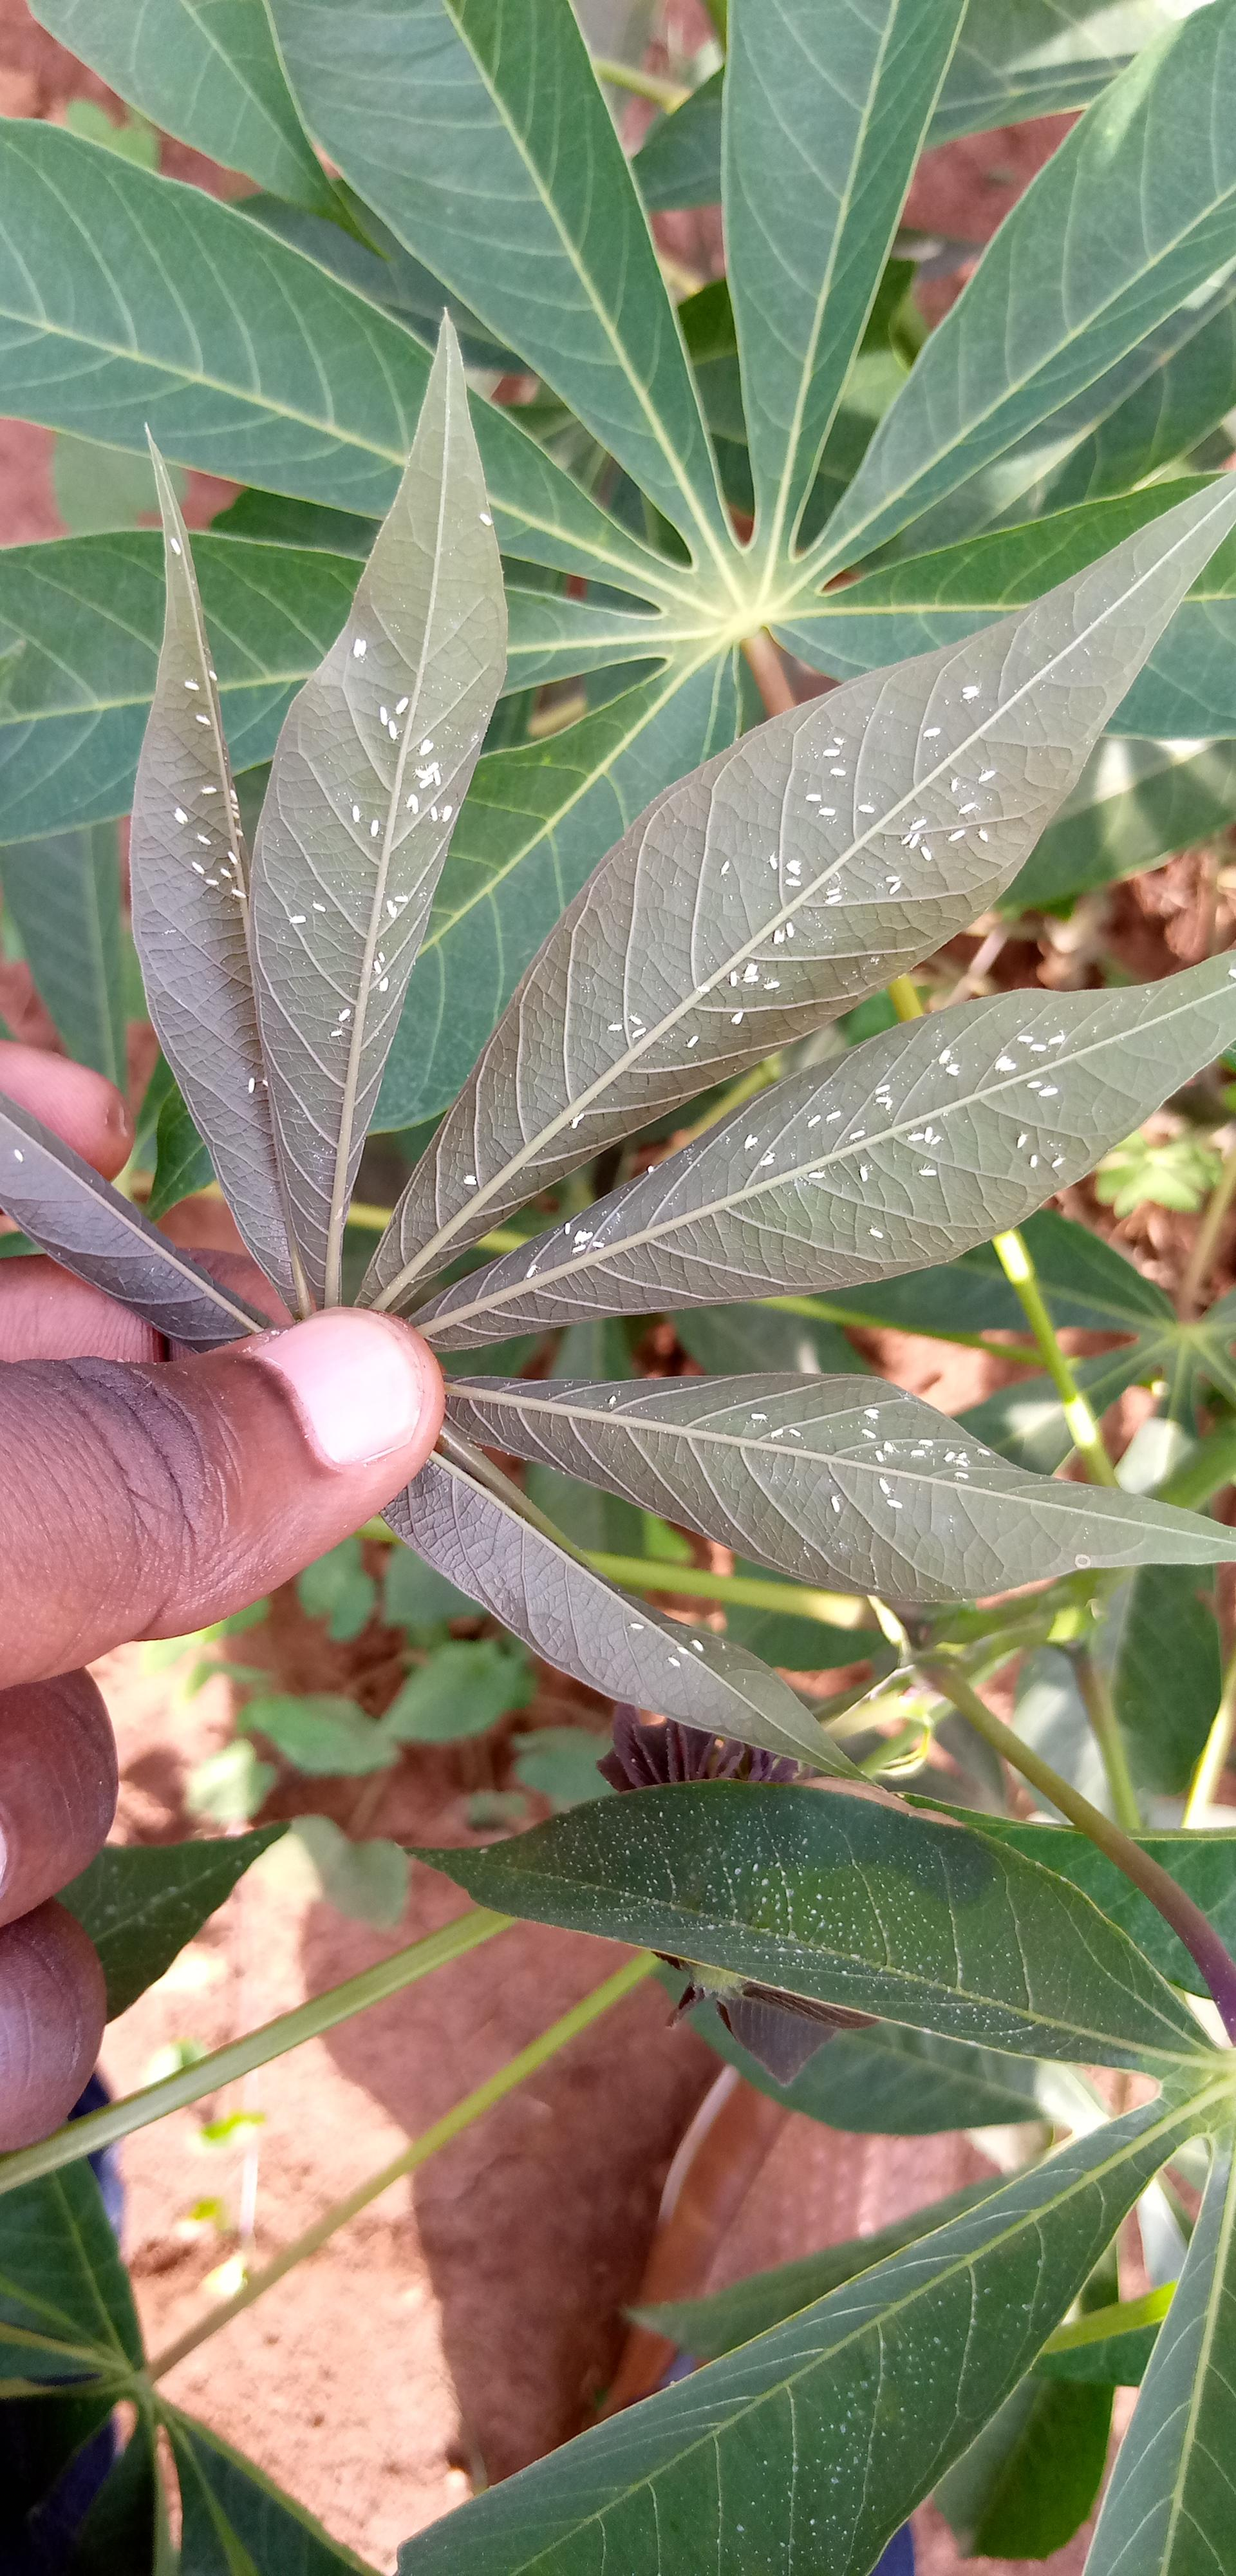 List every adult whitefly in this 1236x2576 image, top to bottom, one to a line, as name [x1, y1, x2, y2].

whitefly [476, 511, 494, 529]
whitefly [169, 536, 183, 557]
whitefly [351, 636, 360, 659]
whitefly [360, 638, 368, 660]
whitefly [207, 669, 220, 683]
whitefly [182, 679, 201, 694]
whitefly [960, 685, 980, 694]
whitefly [960, 690, 983, 703]
whitefly [392, 696, 411, 716]
whitefly [379, 705, 389, 726]
whitefly [192, 714, 212, 728]
whitefly [388, 719, 399, 743]
whitefly [919, 725, 942, 740]
whitefly [417, 735, 436, 758]
whitefly [830, 735, 847, 748]
whitefly [821, 748, 843, 759]
whitefly [427, 761, 441, 775]
whitefly [828, 766, 848, 779]
whitefly [413, 767, 430, 781]
whitefly [433, 769, 443, 788]
whitefly [977, 769, 998, 785]
whitefly [418, 774, 434, 790]
whitefly [947, 775, 961, 795]
whitefly [199, 785, 218, 795]
whitefly [229, 788, 238, 803]
whitefly [802, 793, 825, 804]
whitefly [406, 793, 415, 810]
whitefly [411, 794, 420, 816]
whitefly [957, 800, 979, 817]
whitefly [856, 801, 877, 817]
whitefly [230, 802, 239, 810]
whitefly [441, 802, 454, 826]
whitefly [351, 804, 362, 824]
whitefly [428, 804, 440, 824]
whitefly [175, 807, 189, 824]
whitefly [816, 807, 838, 818]
whitefly [231, 809, 241, 820]
whitefly [173, 812, 186, 826]
whitefly [369, 818, 379, 839]
whitefly [907, 818, 928, 833]
whitefly [976, 826, 991, 846]
whitefly [234, 828, 245, 838]
whitefly [947, 828, 968, 844]
whitefly [908, 831, 922, 850]
whitefly [900, 833, 914, 847]
whitefly [196, 833, 212, 847]
whitefly [918, 844, 935, 865]
whitefly [227, 850, 239, 867]
whitefly [767, 852, 780, 871]
whitefly [789, 858, 802, 868]
whitefly [718, 859, 730, 878]
whitefly [190, 860, 206, 876]
whitefly [785, 862, 803, 878]
whitefly [218, 866, 234, 881]
whitefly [883, 873, 901, 883]
whitefly [783, 876, 803, 889]
whitefly [202, 877, 222, 887]
whitefly [888, 879, 904, 896]
whitefly [229, 887, 250, 902]
whitefly [825, 887, 842, 898]
whitefly [393, 894, 413, 905]
whitefly [823, 894, 845, 907]
whitefly [386, 900, 394, 916]
whitefly [310, 901, 329, 914]
whitefly [391, 905, 399, 920]
whitefly [286, 913, 308, 926]
whitefly [784, 920, 798, 940]
whitefly [771, 929, 780, 947]
whitefly [778, 931, 787, 945]
whitefly [377, 949, 388, 963]
whitefly [373, 958, 385, 978]
whitefly [742, 961, 754, 980]
whitefly [751, 963, 759, 979]
whitefly [727, 968, 739, 989]
whitefly [382, 975, 391, 995]
whitefly [742, 975, 761, 984]
whitefly [377, 978, 384, 994]
whitefly [762, 978, 782, 992]
whitefly [694, 984, 712, 994]
whitefly [337, 1005, 353, 1024]
whitefly [735, 1010, 745, 1027]
whitefly [729, 1012, 740, 1025]
whitefly [628, 1013, 644, 1027]
whitefly [606, 1023, 624, 1033]
whitefly [630, 1026, 648, 1041]
whitefly [329, 1028, 344, 1038]
whitefly [1015, 1032, 1035, 1045]
whitefly [685, 1033, 700, 1051]
whitefly [1045, 1033, 1067, 1046]
whitefly [1028, 1043, 1048, 1054]
whitefly [936, 1046, 953, 1066]
whitefly [995, 1054, 1009, 1072]
whitefly [995, 1057, 1012, 1072]
whitefly [947, 1062, 961, 1070]
whitefly [1000, 1062, 1018, 1074]
whitefly [944, 1065, 961, 1078]
whitefly [247, 1077, 257, 1097]
whitefly [1025, 1079, 1044, 1090]
whitefly [873, 1083, 894, 1097]
whitefly [1037, 1086, 1061, 1099]
whitefly [873, 1095, 892, 1103]
whitefly [884, 1099, 895, 1112]
whitefly [823, 1108, 843, 1125]
whitefly [572, 1112, 587, 1121]
whitefly [805, 1113, 823, 1131]
whitefly [569, 1119, 581, 1131]
whitefly [924, 1124, 933, 1146]
whitefly [847, 1128, 867, 1141]
whitefly [1015, 1129, 1029, 1152]
whitefly [904, 1131, 925, 1144]
whitefly [738, 1132, 763, 1153]
whitefly [931, 1133, 942, 1146]
whitefly [12, 1147, 26, 1165]
whitefly [762, 1151, 778, 1160]
whitefly [1028, 1151, 1040, 1170]
whitefly [1049, 1155, 1065, 1171]
whitefly [758, 1157, 777, 1169]
whitefly [644, 1162, 658, 1177]
whitefly [858, 1164, 870, 1184]
whitefly [917, 1168, 939, 1178]
whitefly [807, 1170, 828, 1180]
whitefly [464, 1174, 478, 1180]
whitefly [462, 1179, 478, 1188]
whitefly [563, 1221, 572, 1236]
whitefly [868, 1227, 886, 1241]
whitefly [574, 1228, 585, 1247]
whitefly [581, 1229, 595, 1244]
whitefly [592, 1239, 606, 1249]
whitefly [571, 1244, 586, 1256]
whitefly [524, 1262, 538, 1279]
whitefly [607, 1394, 619, 1407]
whitefly [863, 1407, 881, 1414]
whitefly [749, 1411, 770, 1423]
whitefly [862, 1411, 879, 1421]
whitefly [859, 1426, 878, 1440]
whitefly [769, 1426, 785, 1440]
whitefly [787, 1427, 805, 1440]
whitefly [917, 1437, 935, 1448]
whitefly [883, 1439, 888, 1454]
whitefly [888, 1439, 897, 1455]
whitefly [974, 1446, 992, 1459]
whitefly [874, 1448, 886, 1464]
whitefly [908, 1448, 926, 1459]
whitefly [942, 1450, 957, 1464]
whitefly [956, 1450, 969, 1461]
whitefly [952, 1458, 969, 1469]
whitefly [952, 1470, 971, 1481]
whitefly [877, 1475, 894, 1497]
whitefly [830, 1495, 843, 1516]
whitefly [885, 1496, 905, 1511]
whitefly [629, 1620, 645, 1632]
whitefly [689, 1637, 706, 1653]
whitefly [673, 1644, 690, 1656]
whitefly [665, 1654, 682, 1669]